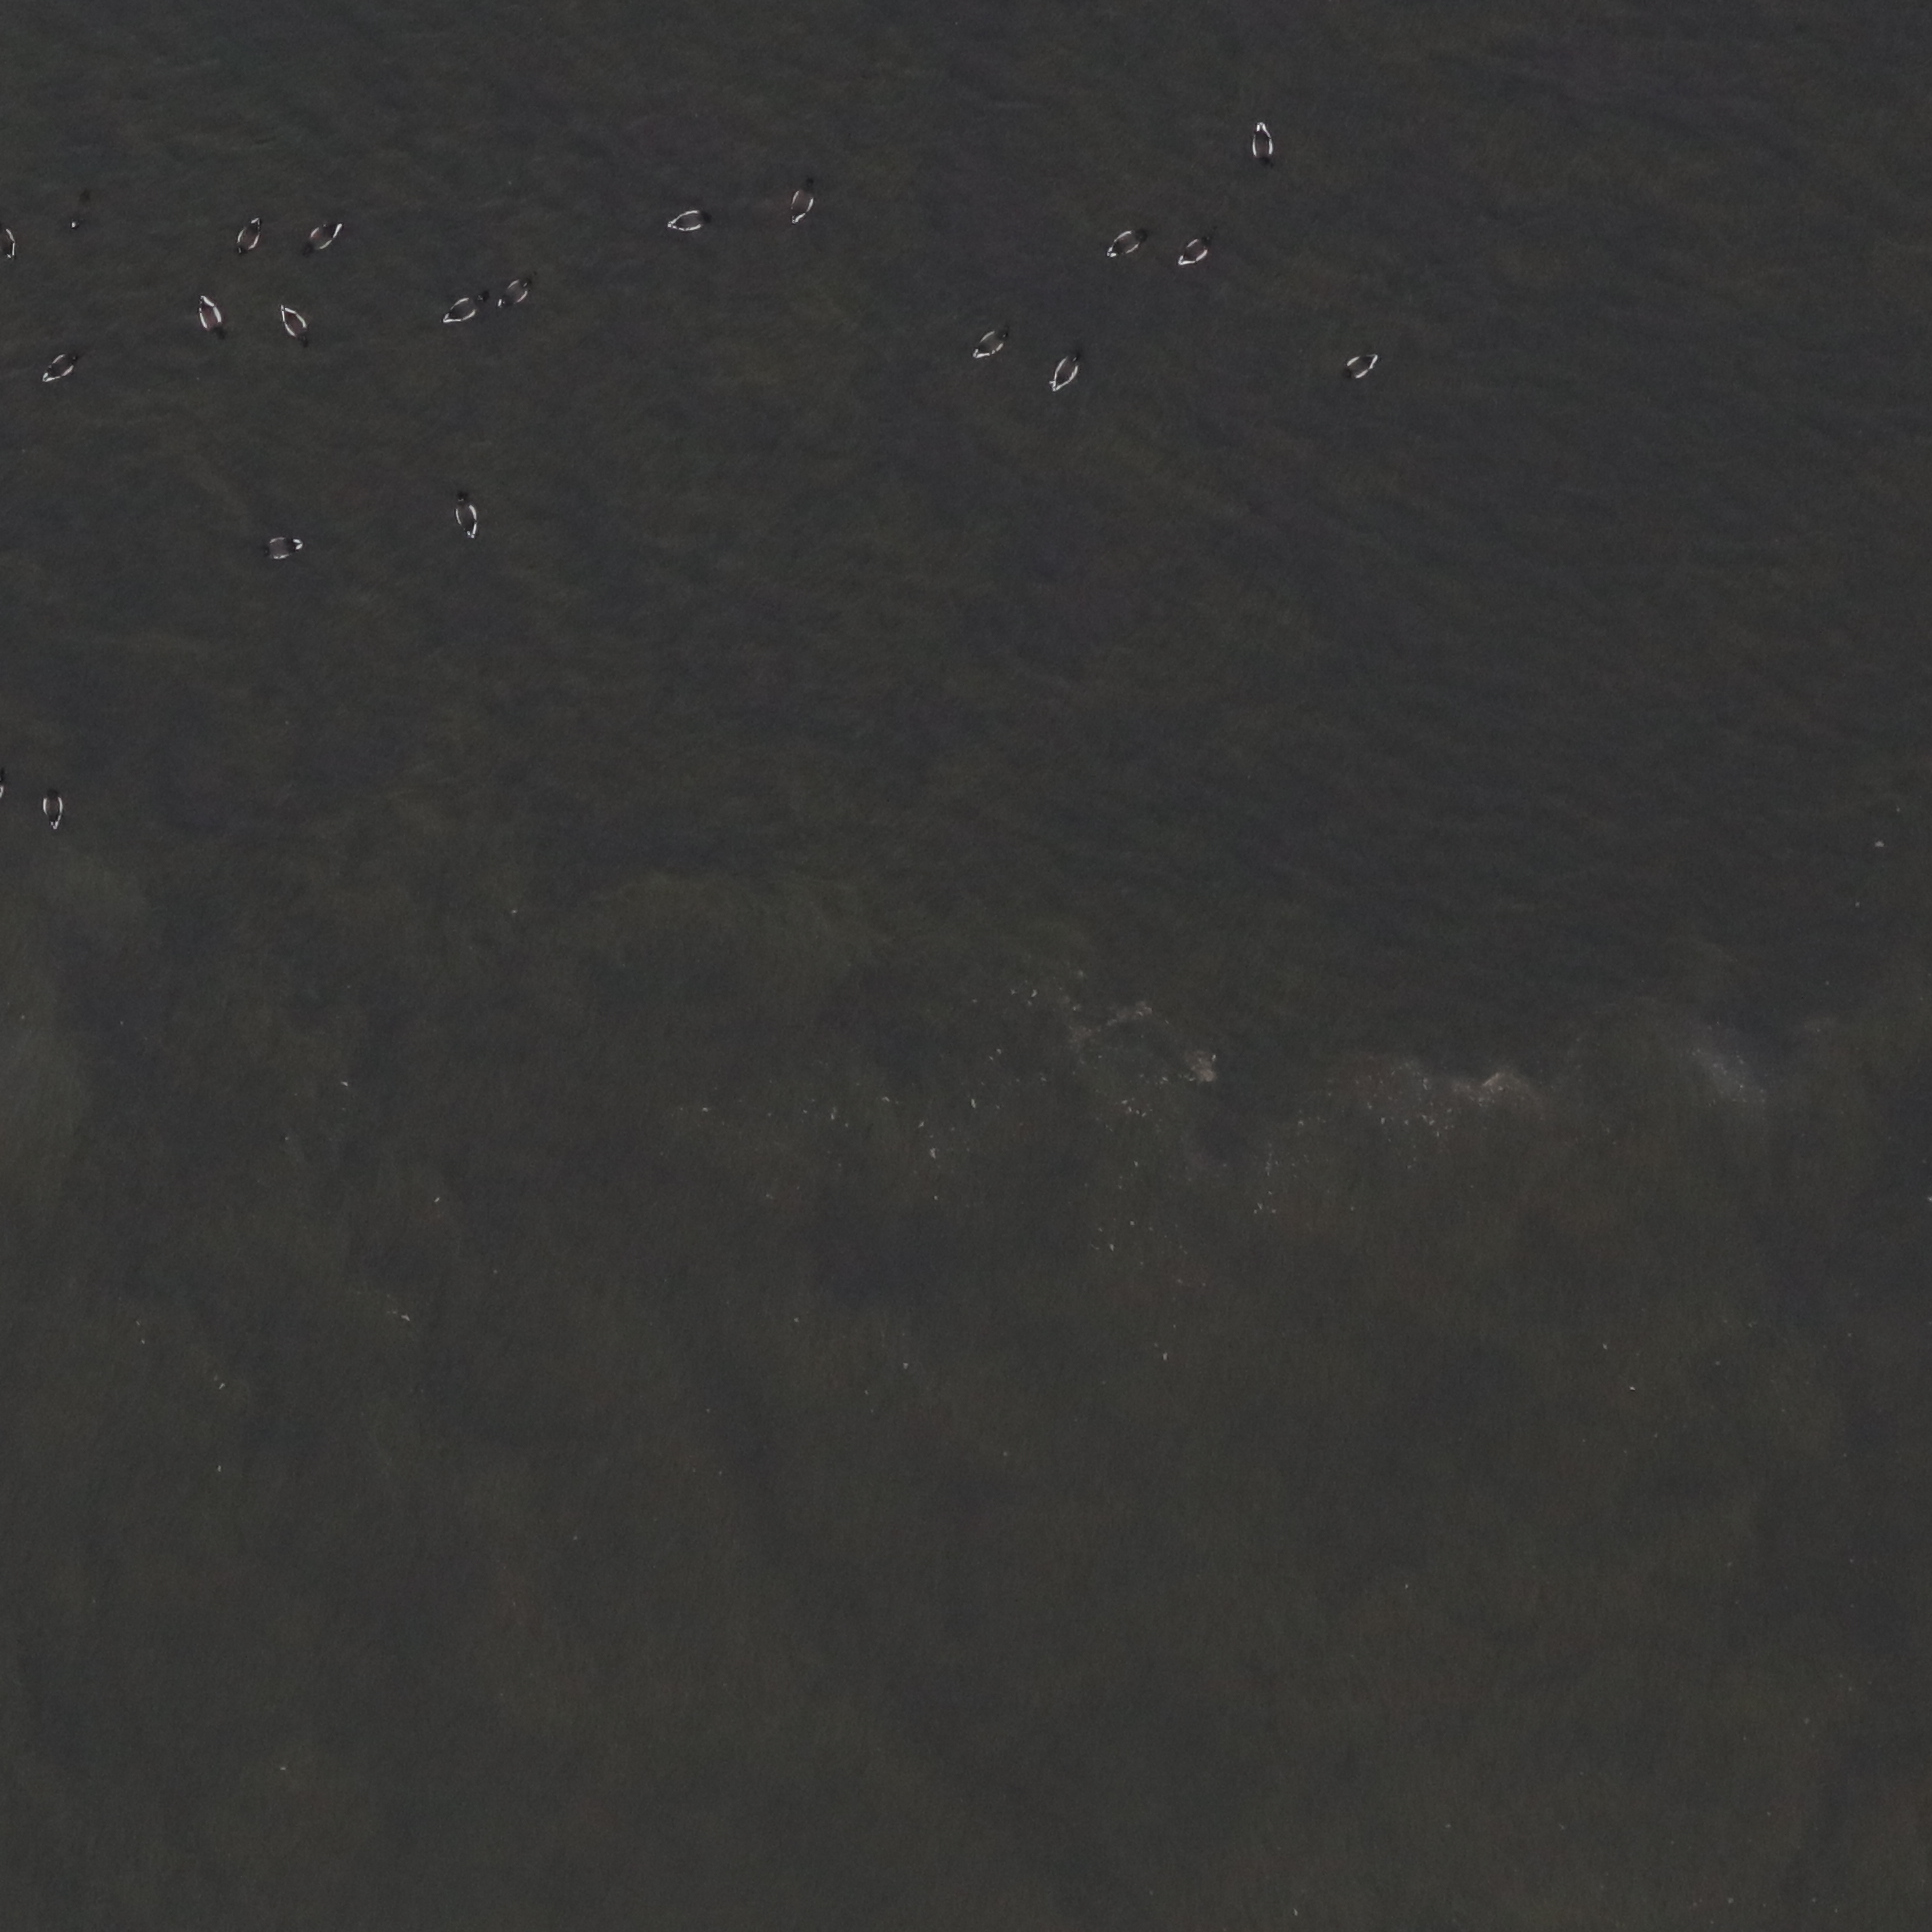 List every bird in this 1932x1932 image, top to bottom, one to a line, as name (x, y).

brant (1263, 145)
brant (802, 204)
brant (689, 222)
brant (250, 238)
brant (325, 239)
brant (4, 242)
brant (1127, 244)
brant (1194, 252)
brant (512, 295)
brant (465, 308)
brant (213, 319)
brant (295, 325)
brant (991, 343)
brant (1359, 366)
brant (61, 368)
brant (1065, 372)
brant (468, 516)
brant (281, 547)
brant (53, 810)